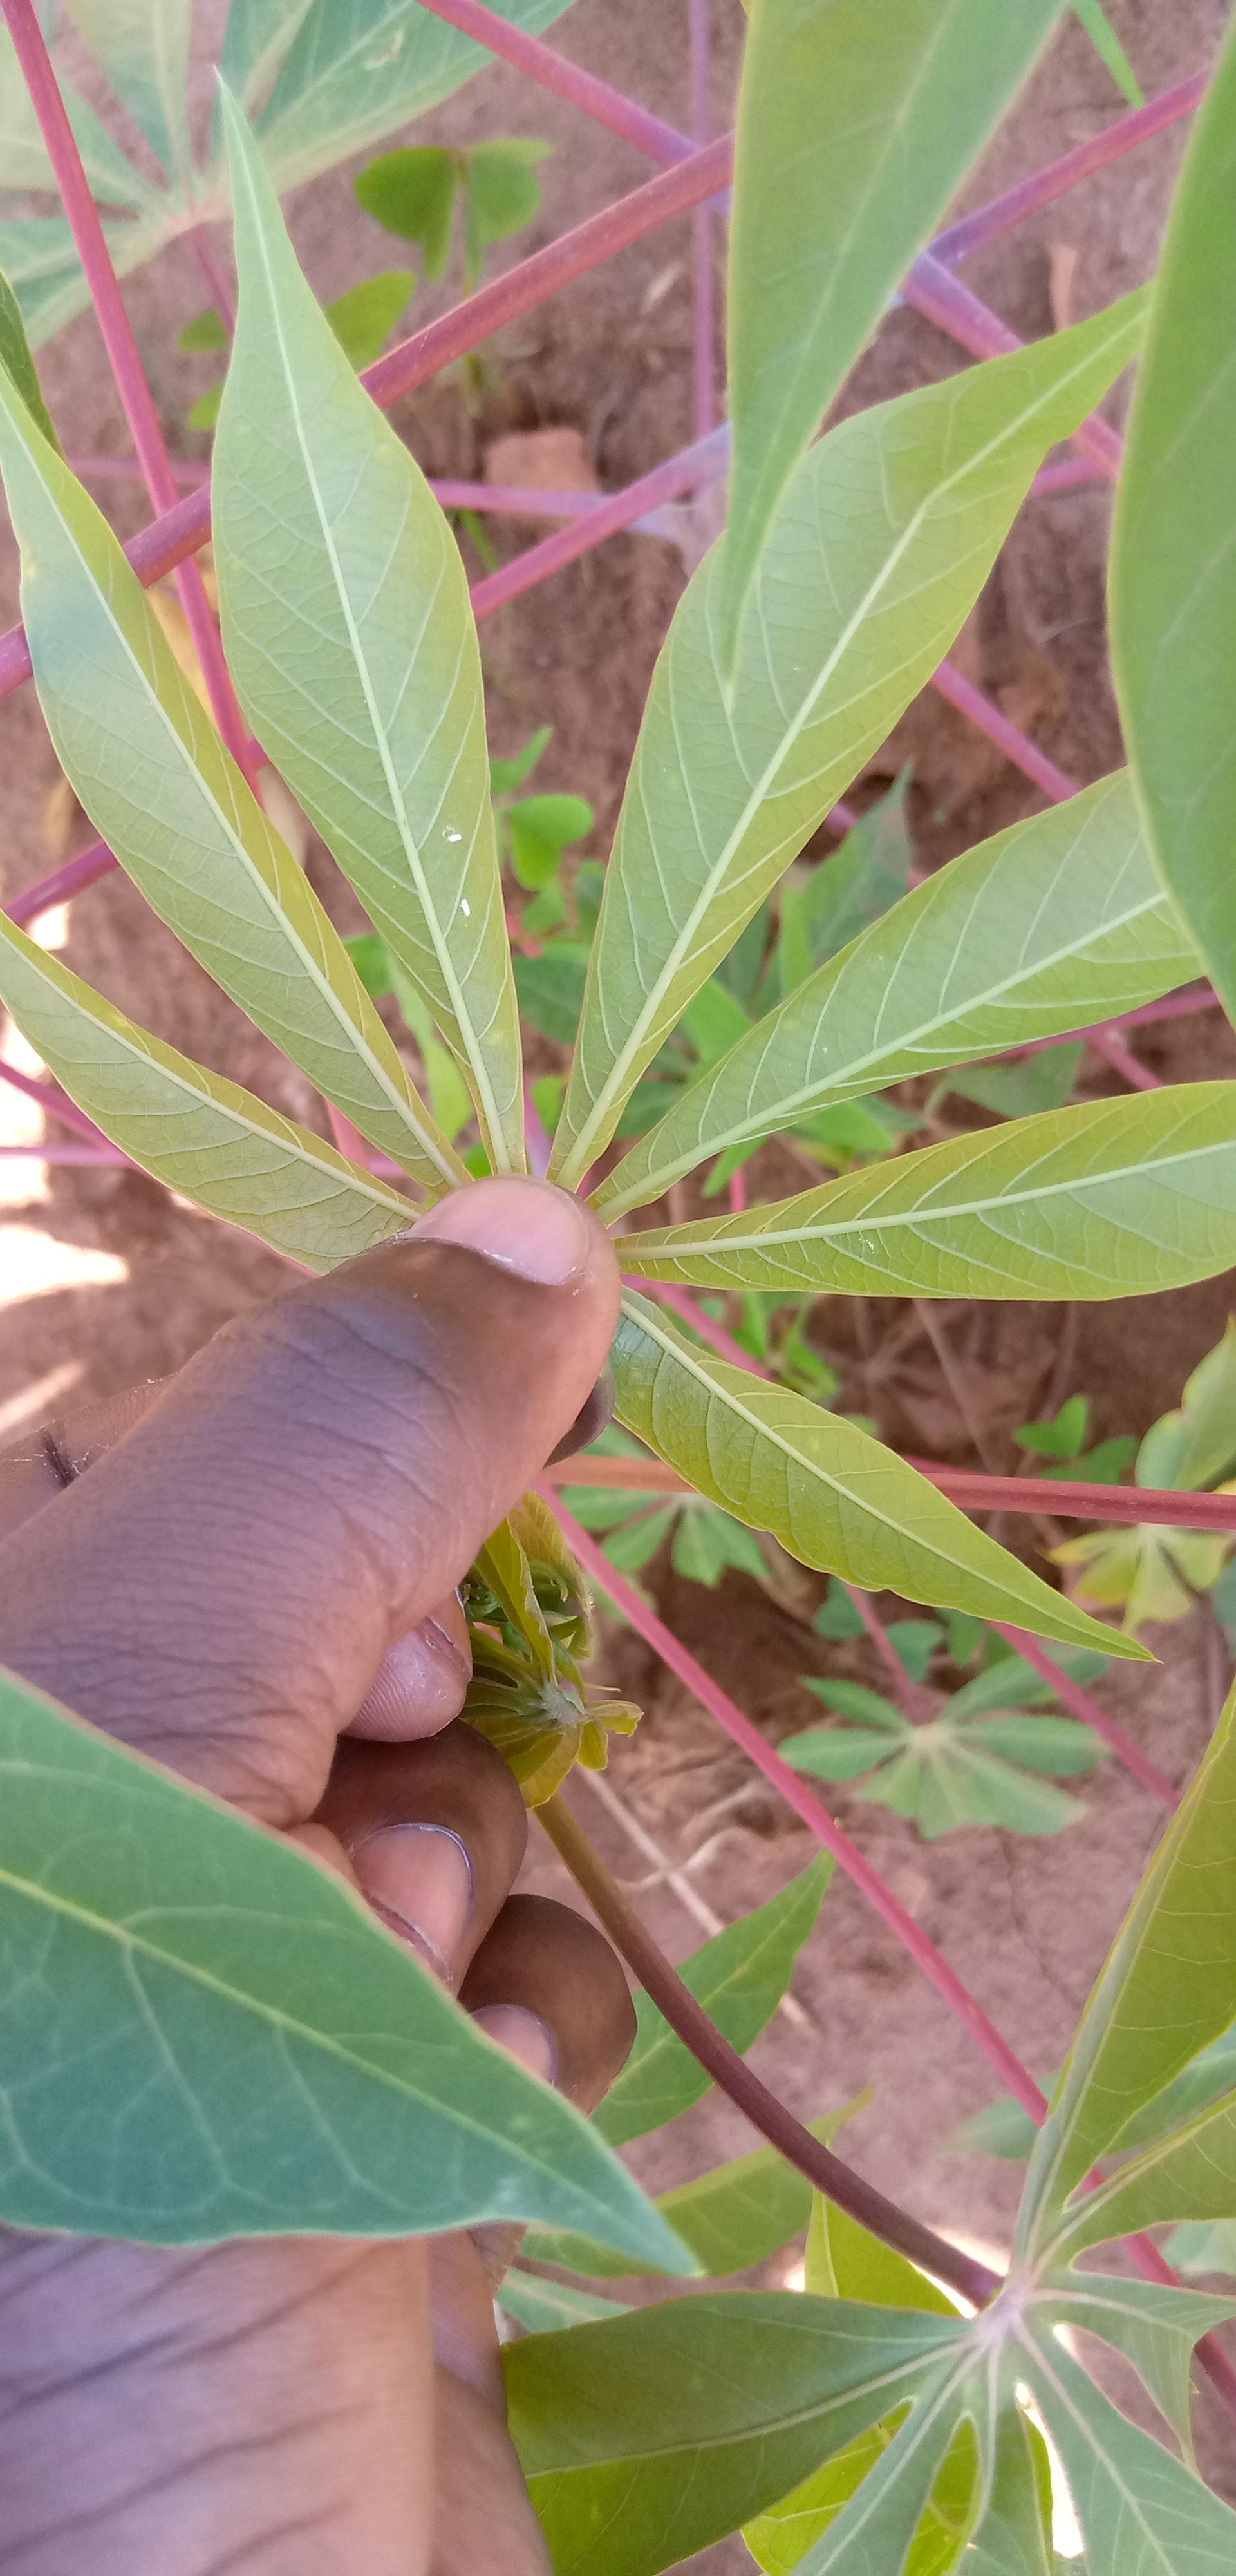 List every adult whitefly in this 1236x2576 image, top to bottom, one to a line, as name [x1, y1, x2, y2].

whitefly [444, 829, 465, 848]
whitefly [456, 895, 473, 919]